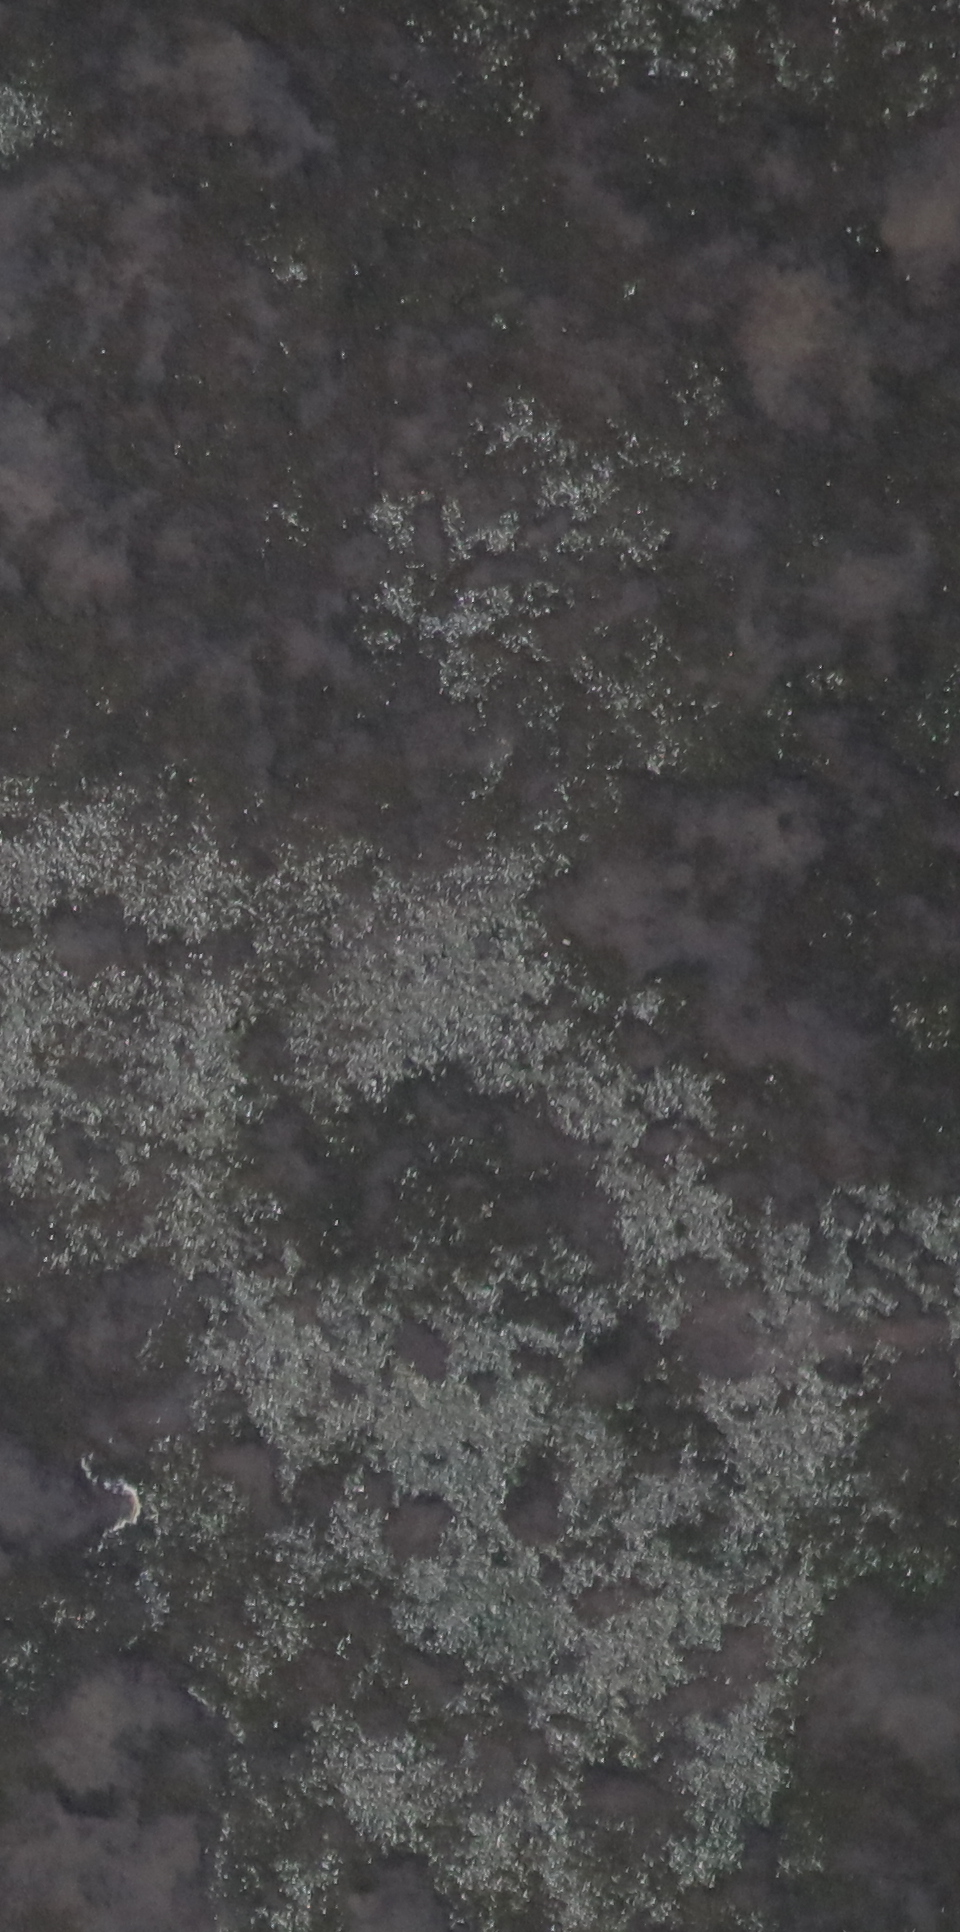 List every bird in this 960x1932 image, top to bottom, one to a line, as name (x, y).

None